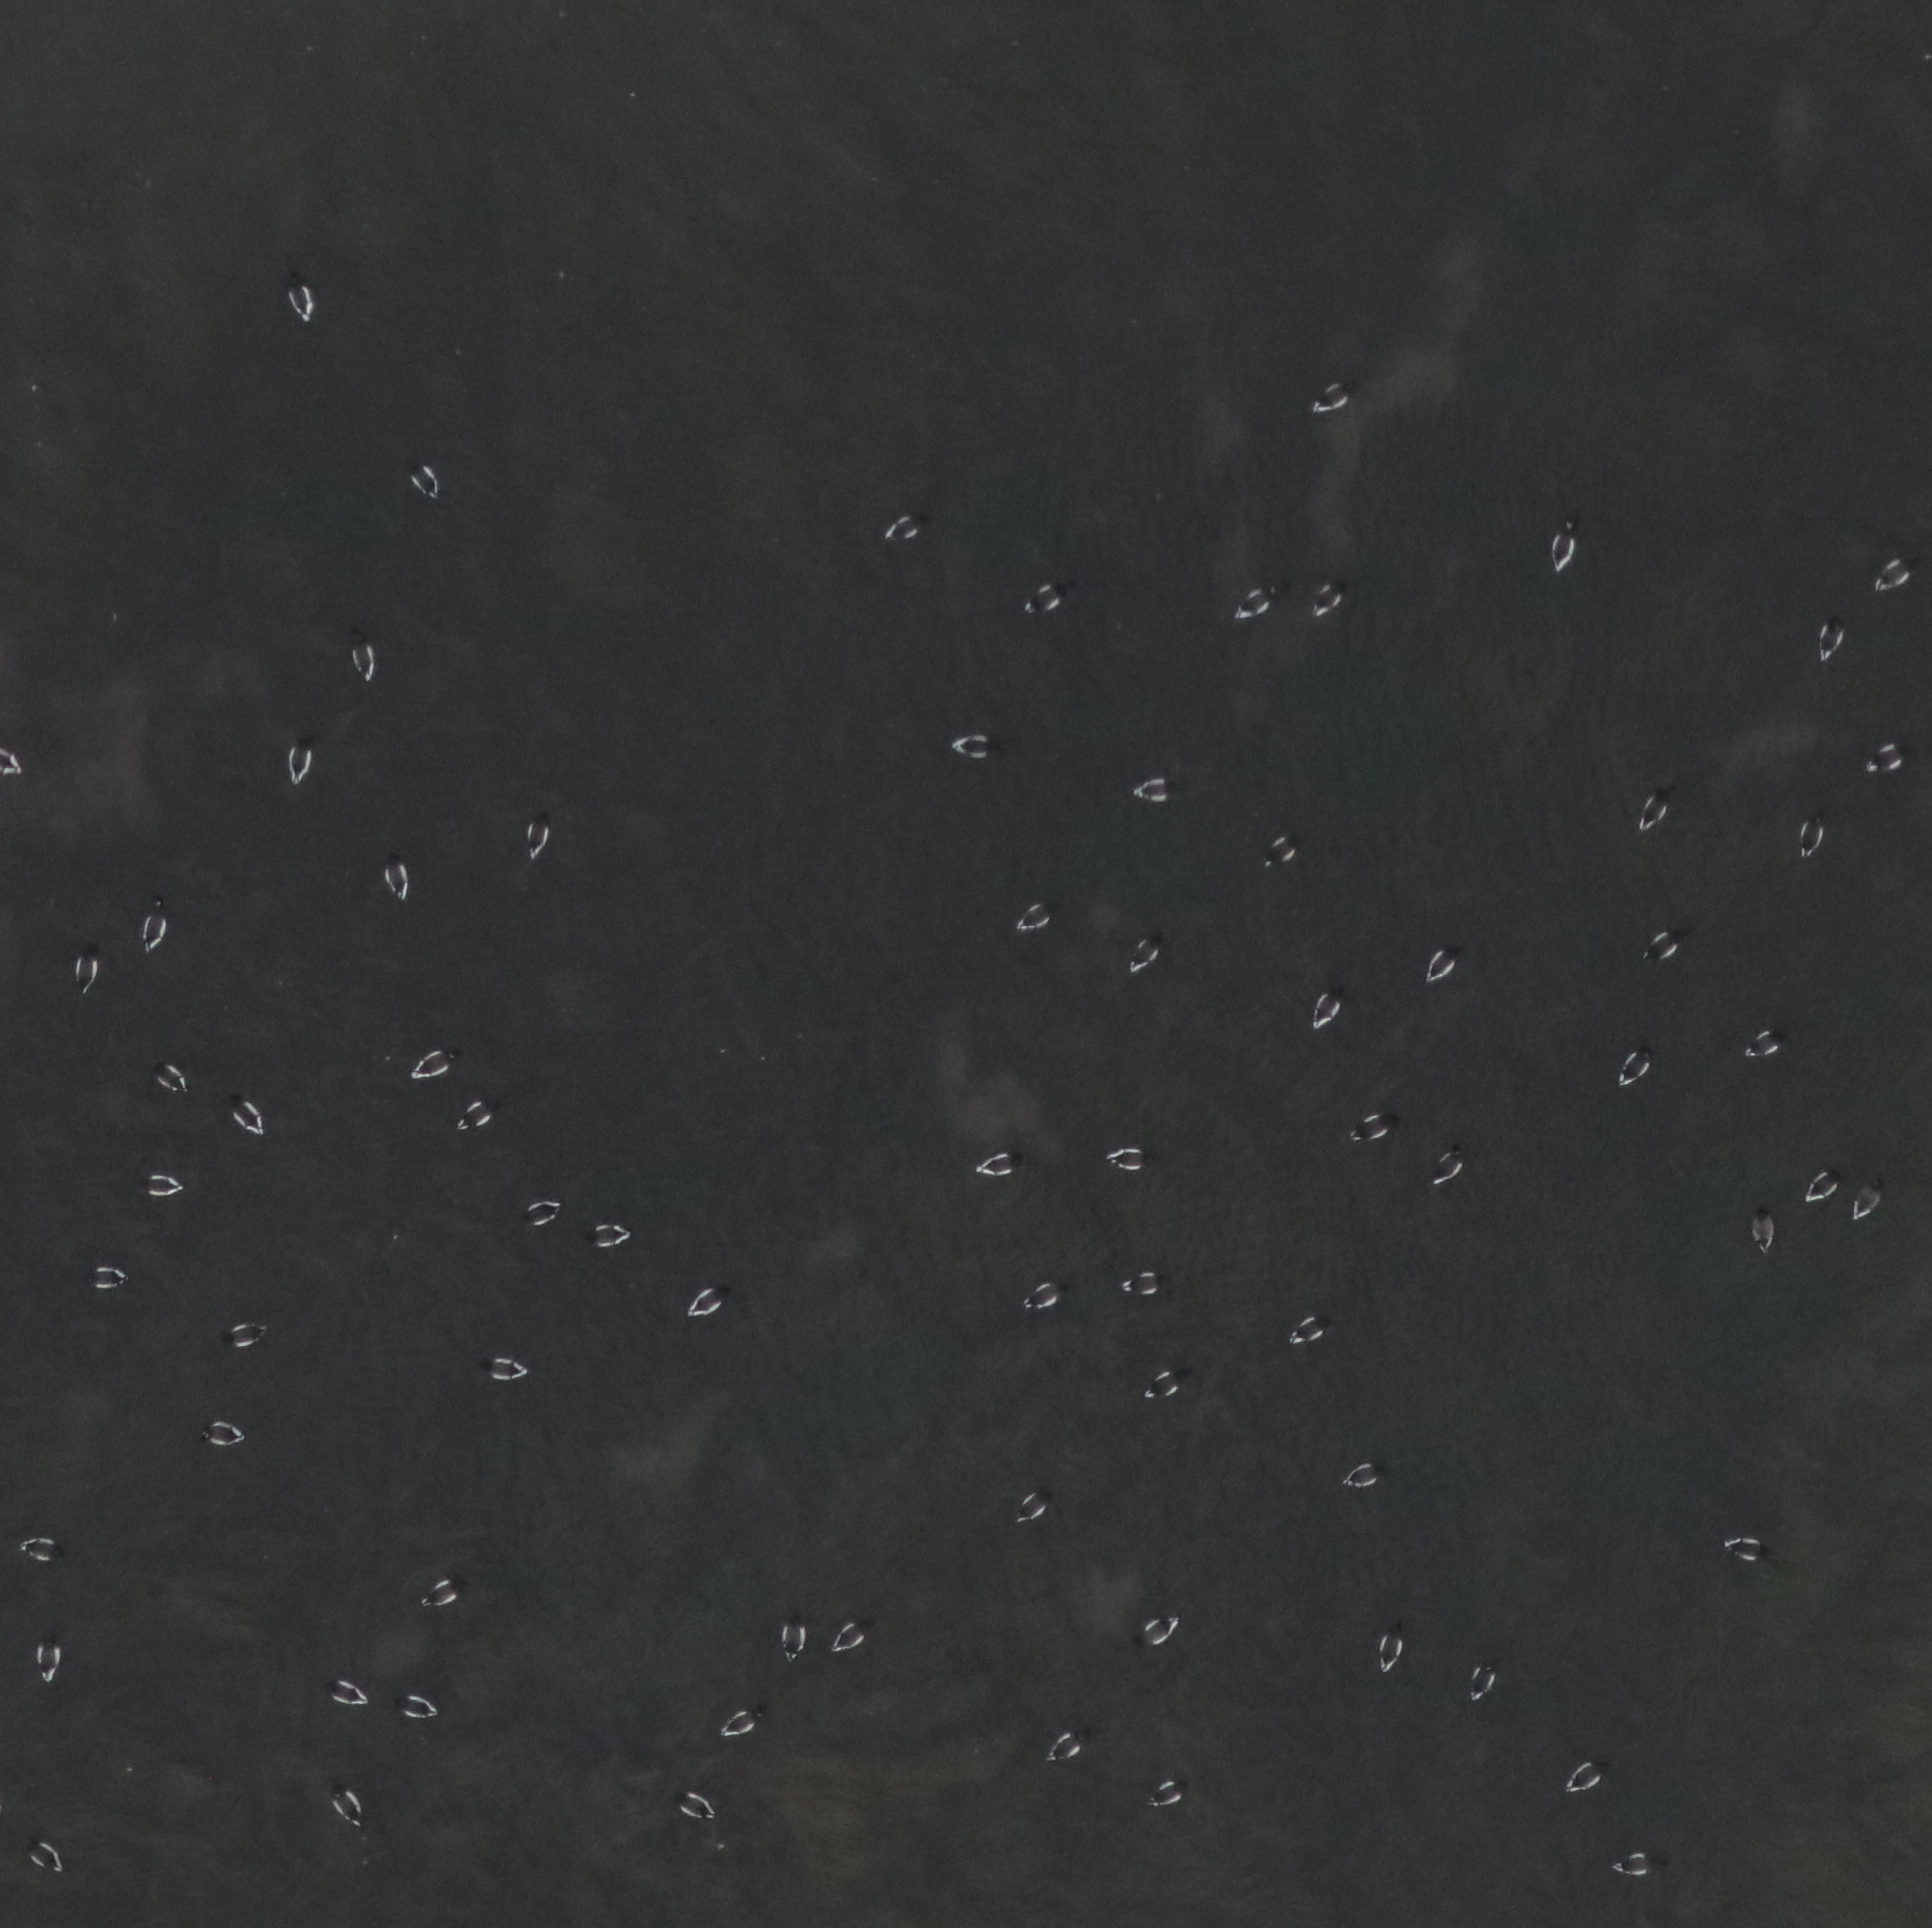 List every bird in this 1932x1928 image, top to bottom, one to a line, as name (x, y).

brant (300, 299)
brant (1333, 396)
brant (423, 480)
brant (905, 527)
brant (1562, 546)
brant (1894, 574)
brant (1044, 598)
brant (1326, 598)
brant (1256, 601)
brant (1828, 638)
brant (364, 657)
brant (974, 746)
brant (1, 752)
brant (1886, 759)
brant (298, 760)
brant (1154, 790)
brant (1653, 810)
brant (1812, 835)
brant (537, 837)
brant (1284, 850)
brant (396, 876)
brant (1036, 916)
brant (154, 927)
brant (1663, 946)
brant (1144, 952)
brant (1441, 964)
brant (85, 973)
brant (1326, 1007)
brant (1763, 1044)
brant (433, 1064)
brant (1634, 1067)
brant (169, 1077)
brant (246, 1116)
brant (476, 1116)
brant (1374, 1127)
brant (1128, 1160)
brant (1000, 1164)
brant (1448, 1167)
brant (160, 1186)
brant (1822, 1187)
brant (1868, 1197)
brant (540, 1213)
brant (1762, 1227)
brant (605, 1235)
brant (105, 1278)
brant (1145, 1284)
brant (1043, 1295)
brant (706, 1302)
brant (1310, 1331)
brant (244, 1335)
brant (503, 1369)
brant (1166, 1386)
brant (220, 1432)
brant (1363, 1476)
brant (1033, 1506)
brant (1747, 1547)
brant (41, 1548)
brant (442, 1594)
brant (1158, 1631)
brant (850, 1635)
brant (792, 1639)
brant (1390, 1649)
brant (47, 1657)
brant (1480, 1681)
brant (345, 1692)
brant (415, 1707)
brant (741, 1721)
brant (1065, 1746)
brant (1585, 1776)
brant (1169, 1794)
brant (694, 1806)
brant (347, 1807)
brant (43, 1856)
brant (1635, 1864)